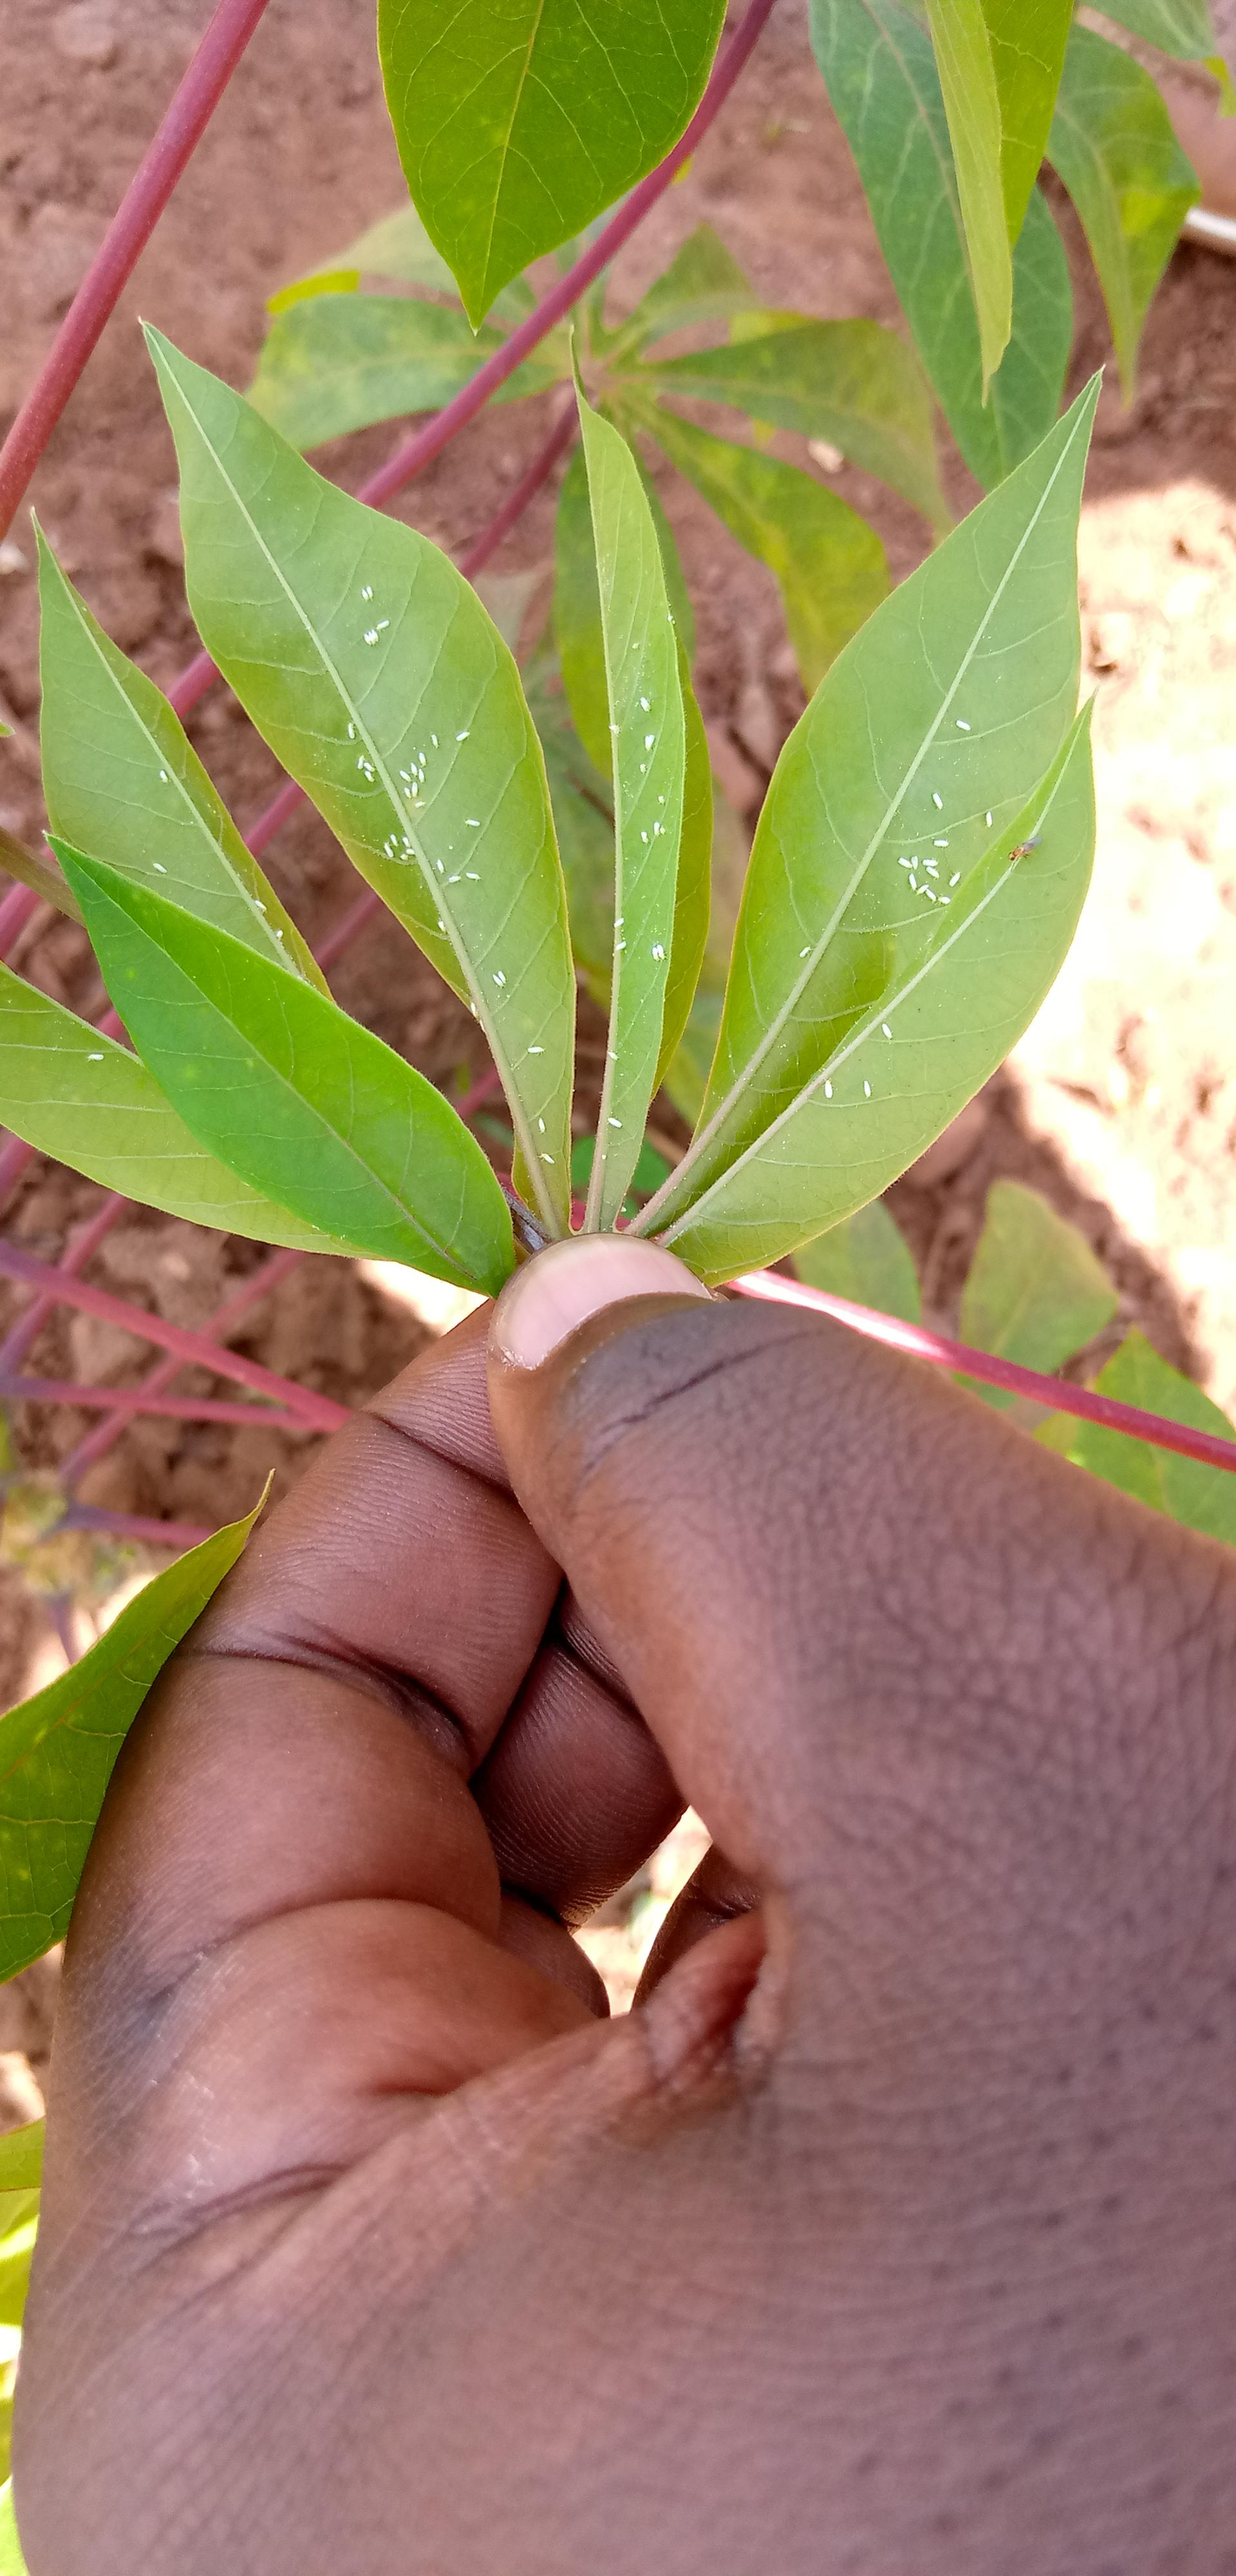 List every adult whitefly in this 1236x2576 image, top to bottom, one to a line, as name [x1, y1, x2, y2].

whitefly [365, 585, 376, 600]
whitefly [360, 587, 370, 602]
whitefly [376, 619, 392, 630]
whitefly [371, 628, 381, 644]
whitefly [368, 630, 375, 647]
whitefly [362, 632, 371, 647]
whitefly [630, 641, 641, 652]
whitefly [638, 694, 655, 714]
whitefly [639, 701, 649, 716]
whitefly [953, 717, 973, 735]
whitefly [346, 719, 357, 743]
whitefly [607, 723, 617, 731]
whitefly [452, 728, 472, 743]
whitefly [430, 731, 440, 749]
whitefly [643, 732, 655, 752]
whitefly [417, 751, 427, 766]
whitefly [356, 754, 366, 771]
whitefly [410, 761, 418, 778]
whitefly [363, 762, 376, 773]
whitefly [635, 762, 650, 774]
whitefly [418, 767, 426, 784]
whitefly [158, 768, 171, 783]
whitefly [398, 769, 411, 784]
whitefly [363, 770, 376, 784]
whitefly [410, 781, 419, 799]
whitefly [402, 785, 412, 800]
whitefly [930, 790, 944, 812]
whitefly [655, 794, 666, 805]
whitefly [413, 799, 427, 809]
whitefly [984, 808, 995, 829]
whitefly [463, 817, 482, 829]
whitefly [653, 820, 659, 837]
whitefly [659, 826, 668, 837]
whitefly [639, 829, 650, 846]
whitefly [388, 832, 400, 848]
whitefly [402, 835, 412, 848]
whitefly [931, 838, 951, 849]
whitefly [382, 841, 396, 860]
whitefly [404, 848, 416, 855]
whitefly [398, 853, 410, 862]
whitefly [910, 855, 919, 871]
whitefly [897, 856, 912, 870]
whitefly [435, 857, 446, 875]
whitefly [921, 857, 939, 867]
whitefly [149, 860, 169, 876]
whitefly [925, 866, 941, 880]
whitefly [464, 869, 482, 883]
whitefly [948, 870, 962, 888]
whitefly [908, 872, 917, 891]
whitefly [447, 873, 464, 884]
whitefly [915, 884, 930, 896]
whitefly [924, 889, 937, 903]
whitefly [937, 894, 953, 907]
whitefly [253, 898, 268, 914]
whitefly [611, 915, 626, 929]
whitefly [436, 919, 446, 933]
whitefly [274, 927, 286, 941]
whitefly [615, 937, 628, 952]
whitefly [657, 942, 669, 962]
whitefly [798, 943, 814, 960]
whitefly [651, 946, 659, 962]
whitefly [496, 969, 508, 985]
whitefly [492, 972, 503, 989]
whitefly [470, 1001, 478, 1018]
whitefly [880, 1021, 894, 1040]
whitefly [525, 1043, 547, 1056]
whitefly [606, 1049, 620, 1063]
whitefly [84, 1050, 106, 1064]
whitefly [823, 1077, 835, 1101]
whitefly [861, 1078, 875, 1100]
whitefly [536, 1115, 550, 1137]
whitefly [606, 1115, 624, 1131]
whitefly [538, 1151, 557, 1166]
whitefly [619, 1205, 628, 1214]